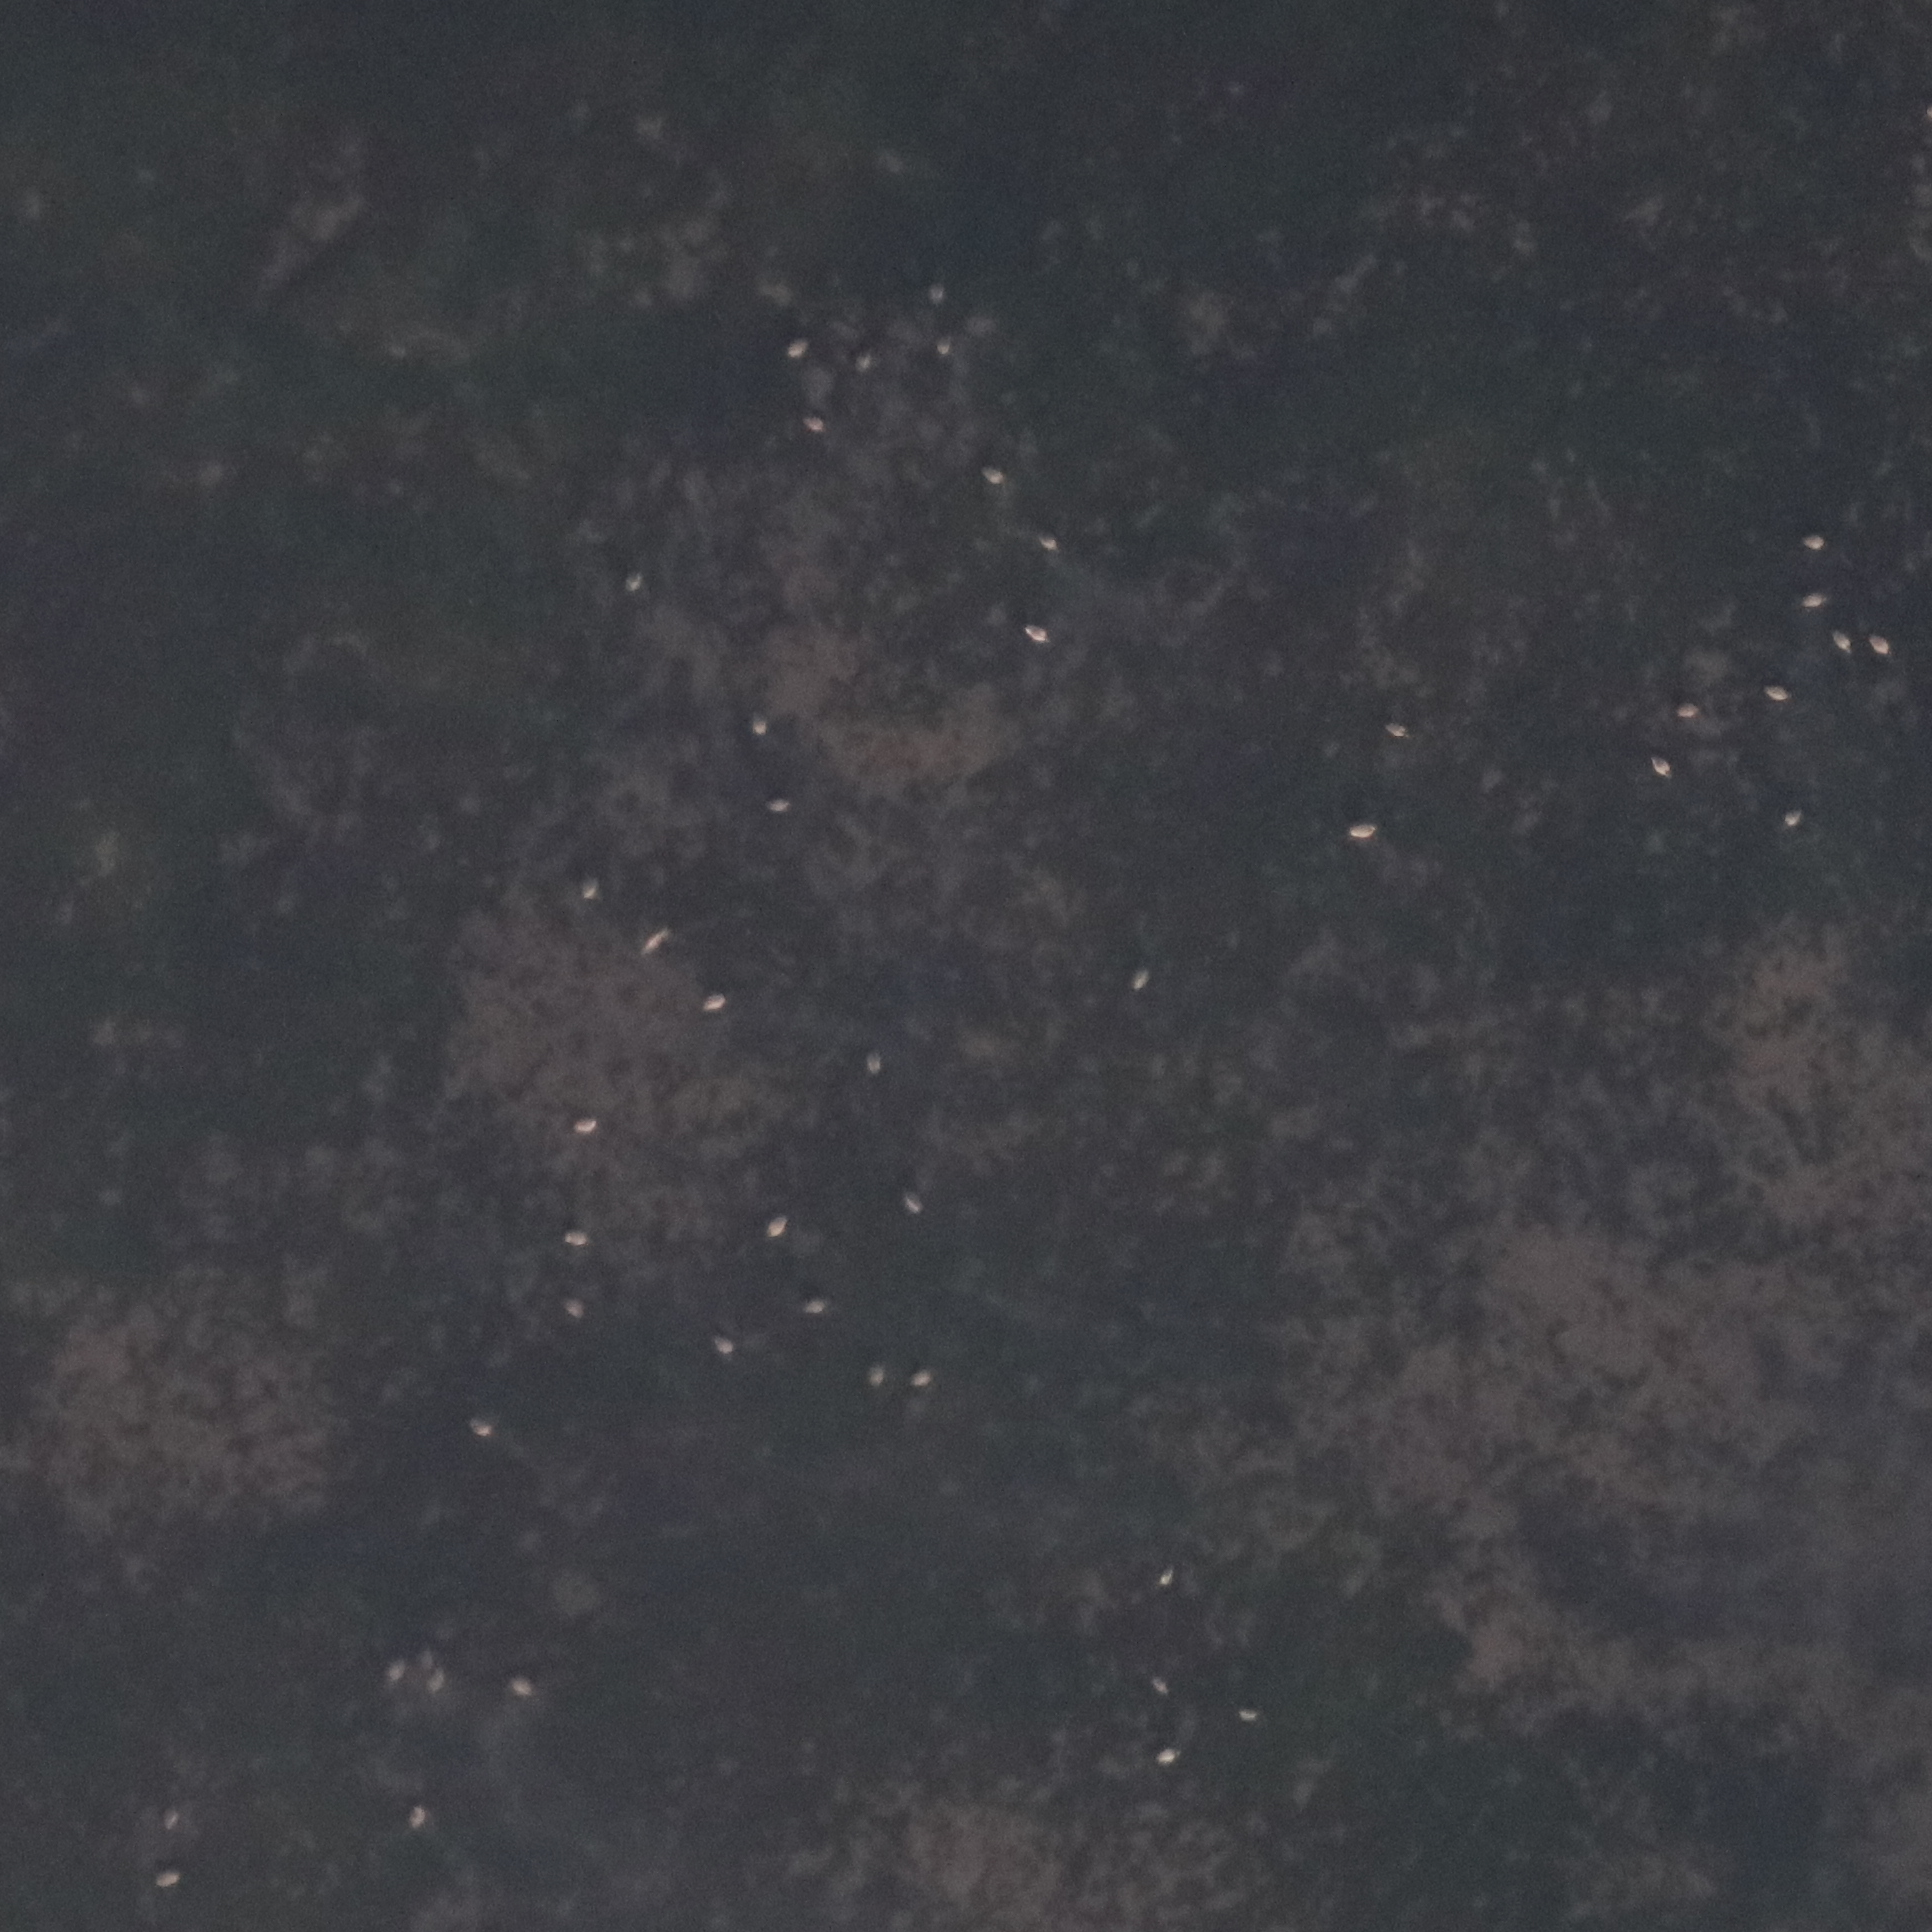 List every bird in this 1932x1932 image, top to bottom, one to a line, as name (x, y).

Canada goose (936, 303)
Canada goose (797, 343)
Canada goose (870, 346)
Canada goose (945, 346)
Canada goose (818, 417)
Canada goose (988, 474)
Canada goose (1811, 534)
Canada goose (1053, 538)
Canada goose (635, 578)
Canada goose (1815, 591)
Canada goose (1039, 628)
Canada goose (1832, 640)
Canada goose (1874, 644)
Canada goose (1779, 696)
Canada goose (1688, 714)
Canada goose (758, 726)
Canada goose (1405, 728)
Canada goose (1669, 764)
Canada goose (787, 796)
Canada goose (1788, 820)
Canada goose (1359, 829)
Canada goose (596, 888)
Canada goose (660, 943)
Canada goose (1137, 989)
Canada goose (711, 1008)
Canada goose (879, 1064)
Canada goose (586, 1121)
Canada goose (907, 1211)
Canada goose (770, 1234)
Canada goose (576, 1240)
Canada goose (576, 1307)
Canada goose (819, 1310)
Canada goose (724, 1347)
Canada goose (879, 1377)
Canada goose (924, 1378)
Canada goose (488, 1427)
Canada goose (1173, 1580)
Canada goose (422, 1653)
Canada goose (395, 1669)
Canada goose (529, 1678)
Canada goose (438, 1681)
Canada goose (1168, 1683)
Canada goose (1258, 1710)
Canada goose (1174, 1755)
Canada goose (180, 1809)
Canada goose (412, 1819)
Canada goose (165, 1875)